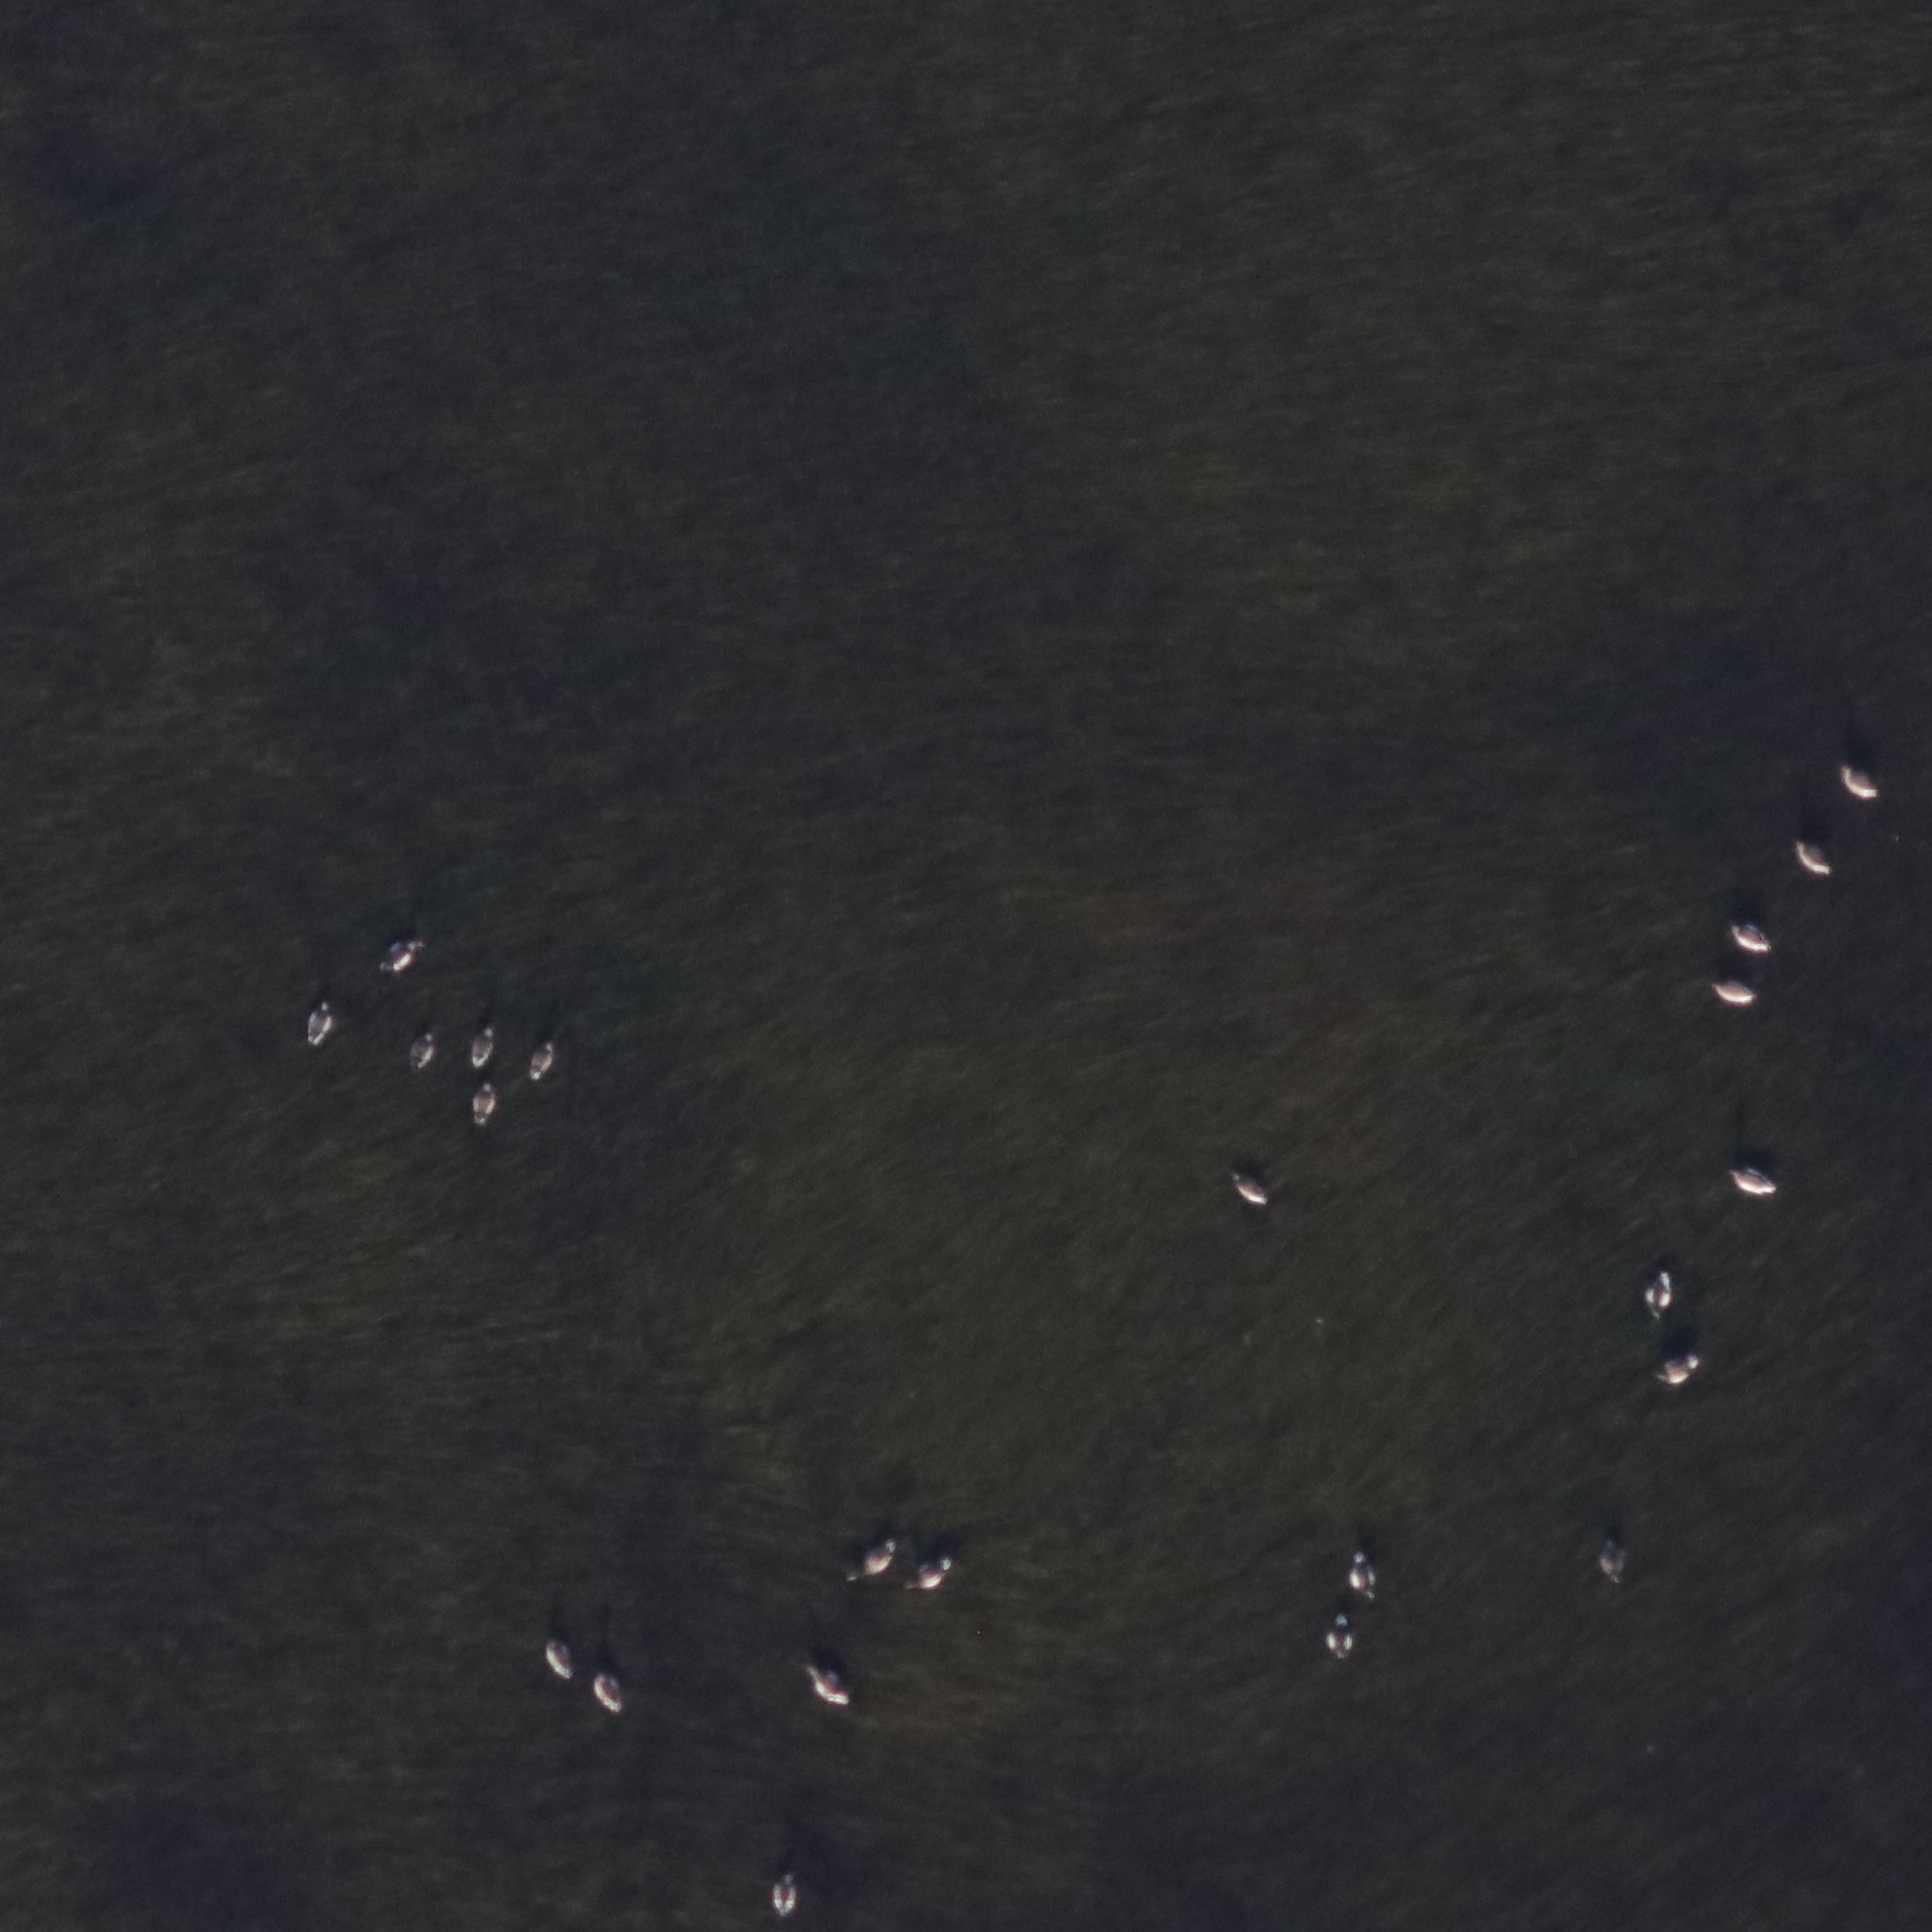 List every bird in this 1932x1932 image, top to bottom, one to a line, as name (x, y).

brant (1854, 786)
brant (1815, 860)
brant (1751, 936)
brant (398, 956)
brant (1733, 989)
brant (317, 1021)
brant (481, 1047)
brant (420, 1050)
brant (542, 1057)
brant (483, 1106)
brant (1753, 1180)
brant (1254, 1188)
brant (1659, 1296)
brant (1676, 1366)
brant (876, 1559)
brant (1613, 1561)
brant (927, 1571)
brant (1362, 1576)
brant (1342, 1636)
brant (559, 1656)
brant (828, 1682)
brant (608, 1690)
brant (780, 1894)